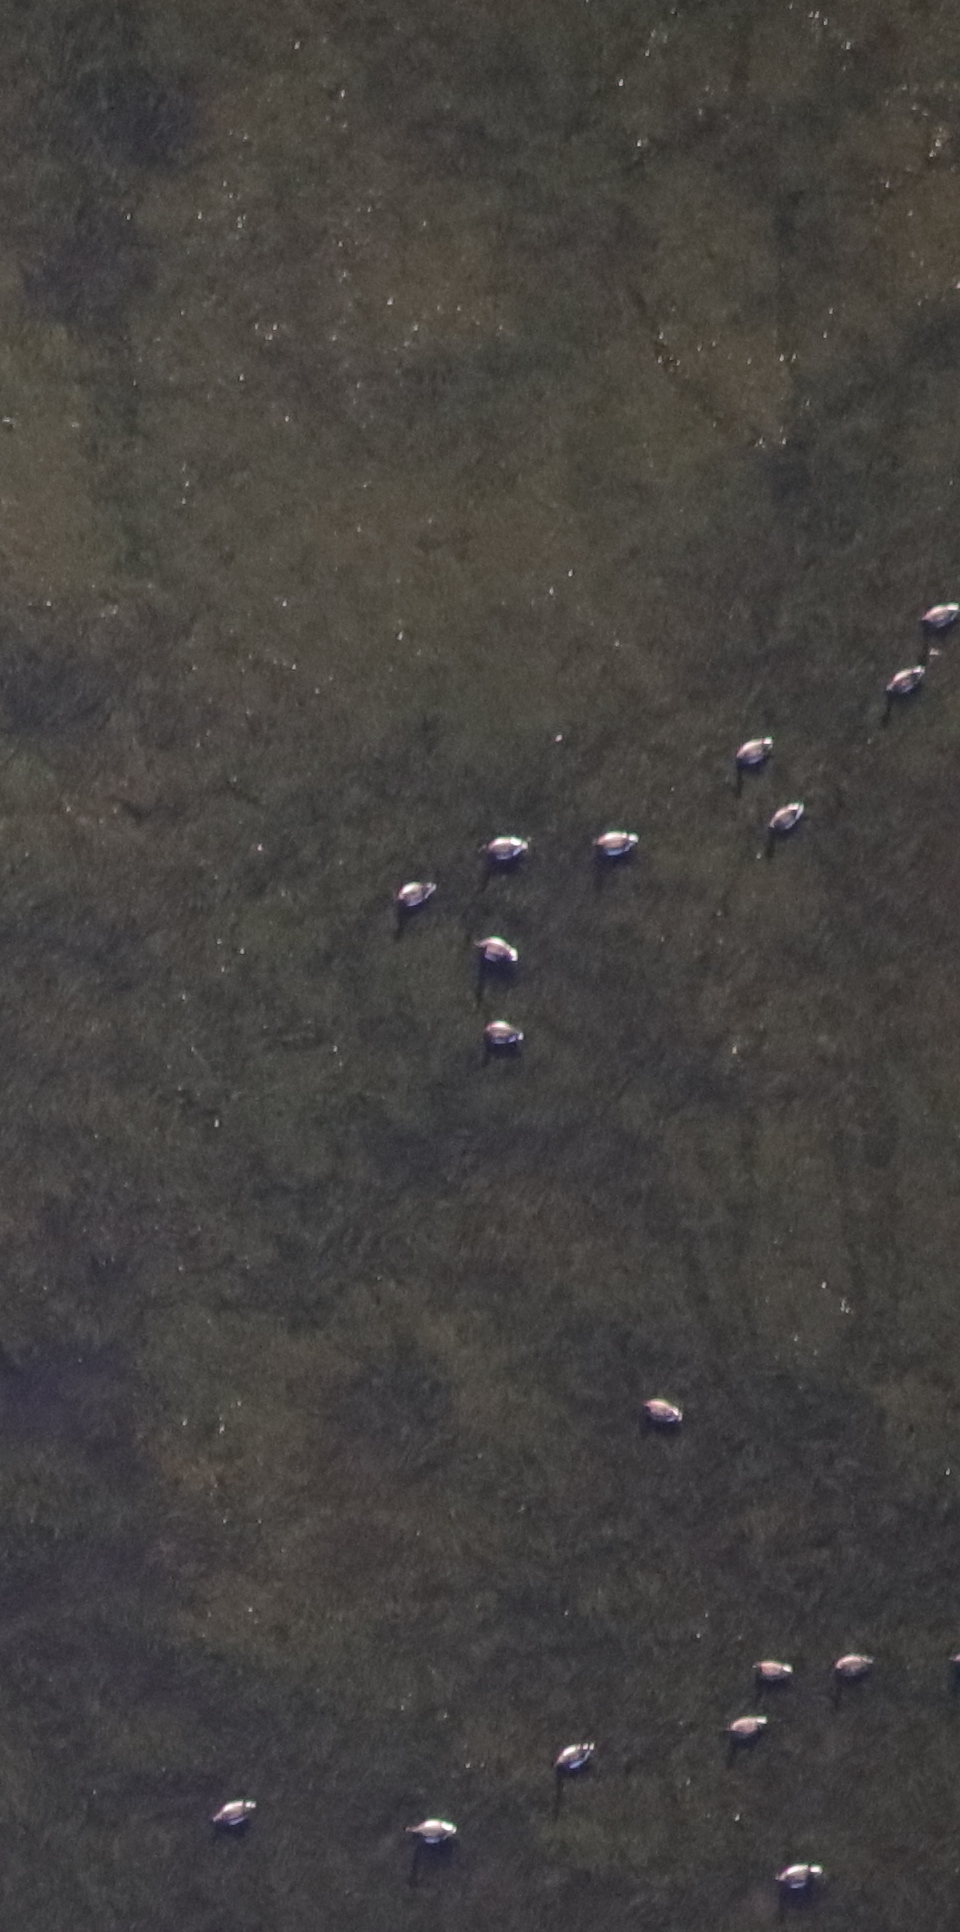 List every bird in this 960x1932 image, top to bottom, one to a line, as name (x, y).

brant (939, 616)
brant (905, 684)
brant (755, 755)
brant (785, 818)
brant (615, 845)
brant (504, 850)
brant (415, 895)
brant (498, 951)
brant (501, 1032)
brant (661, 1412)
brant (853, 1665)
brant (773, 1671)
brant (747, 1728)
brant (573, 1759)
brant (235, 1813)
brant (433, 1830)
brant (798, 1876)